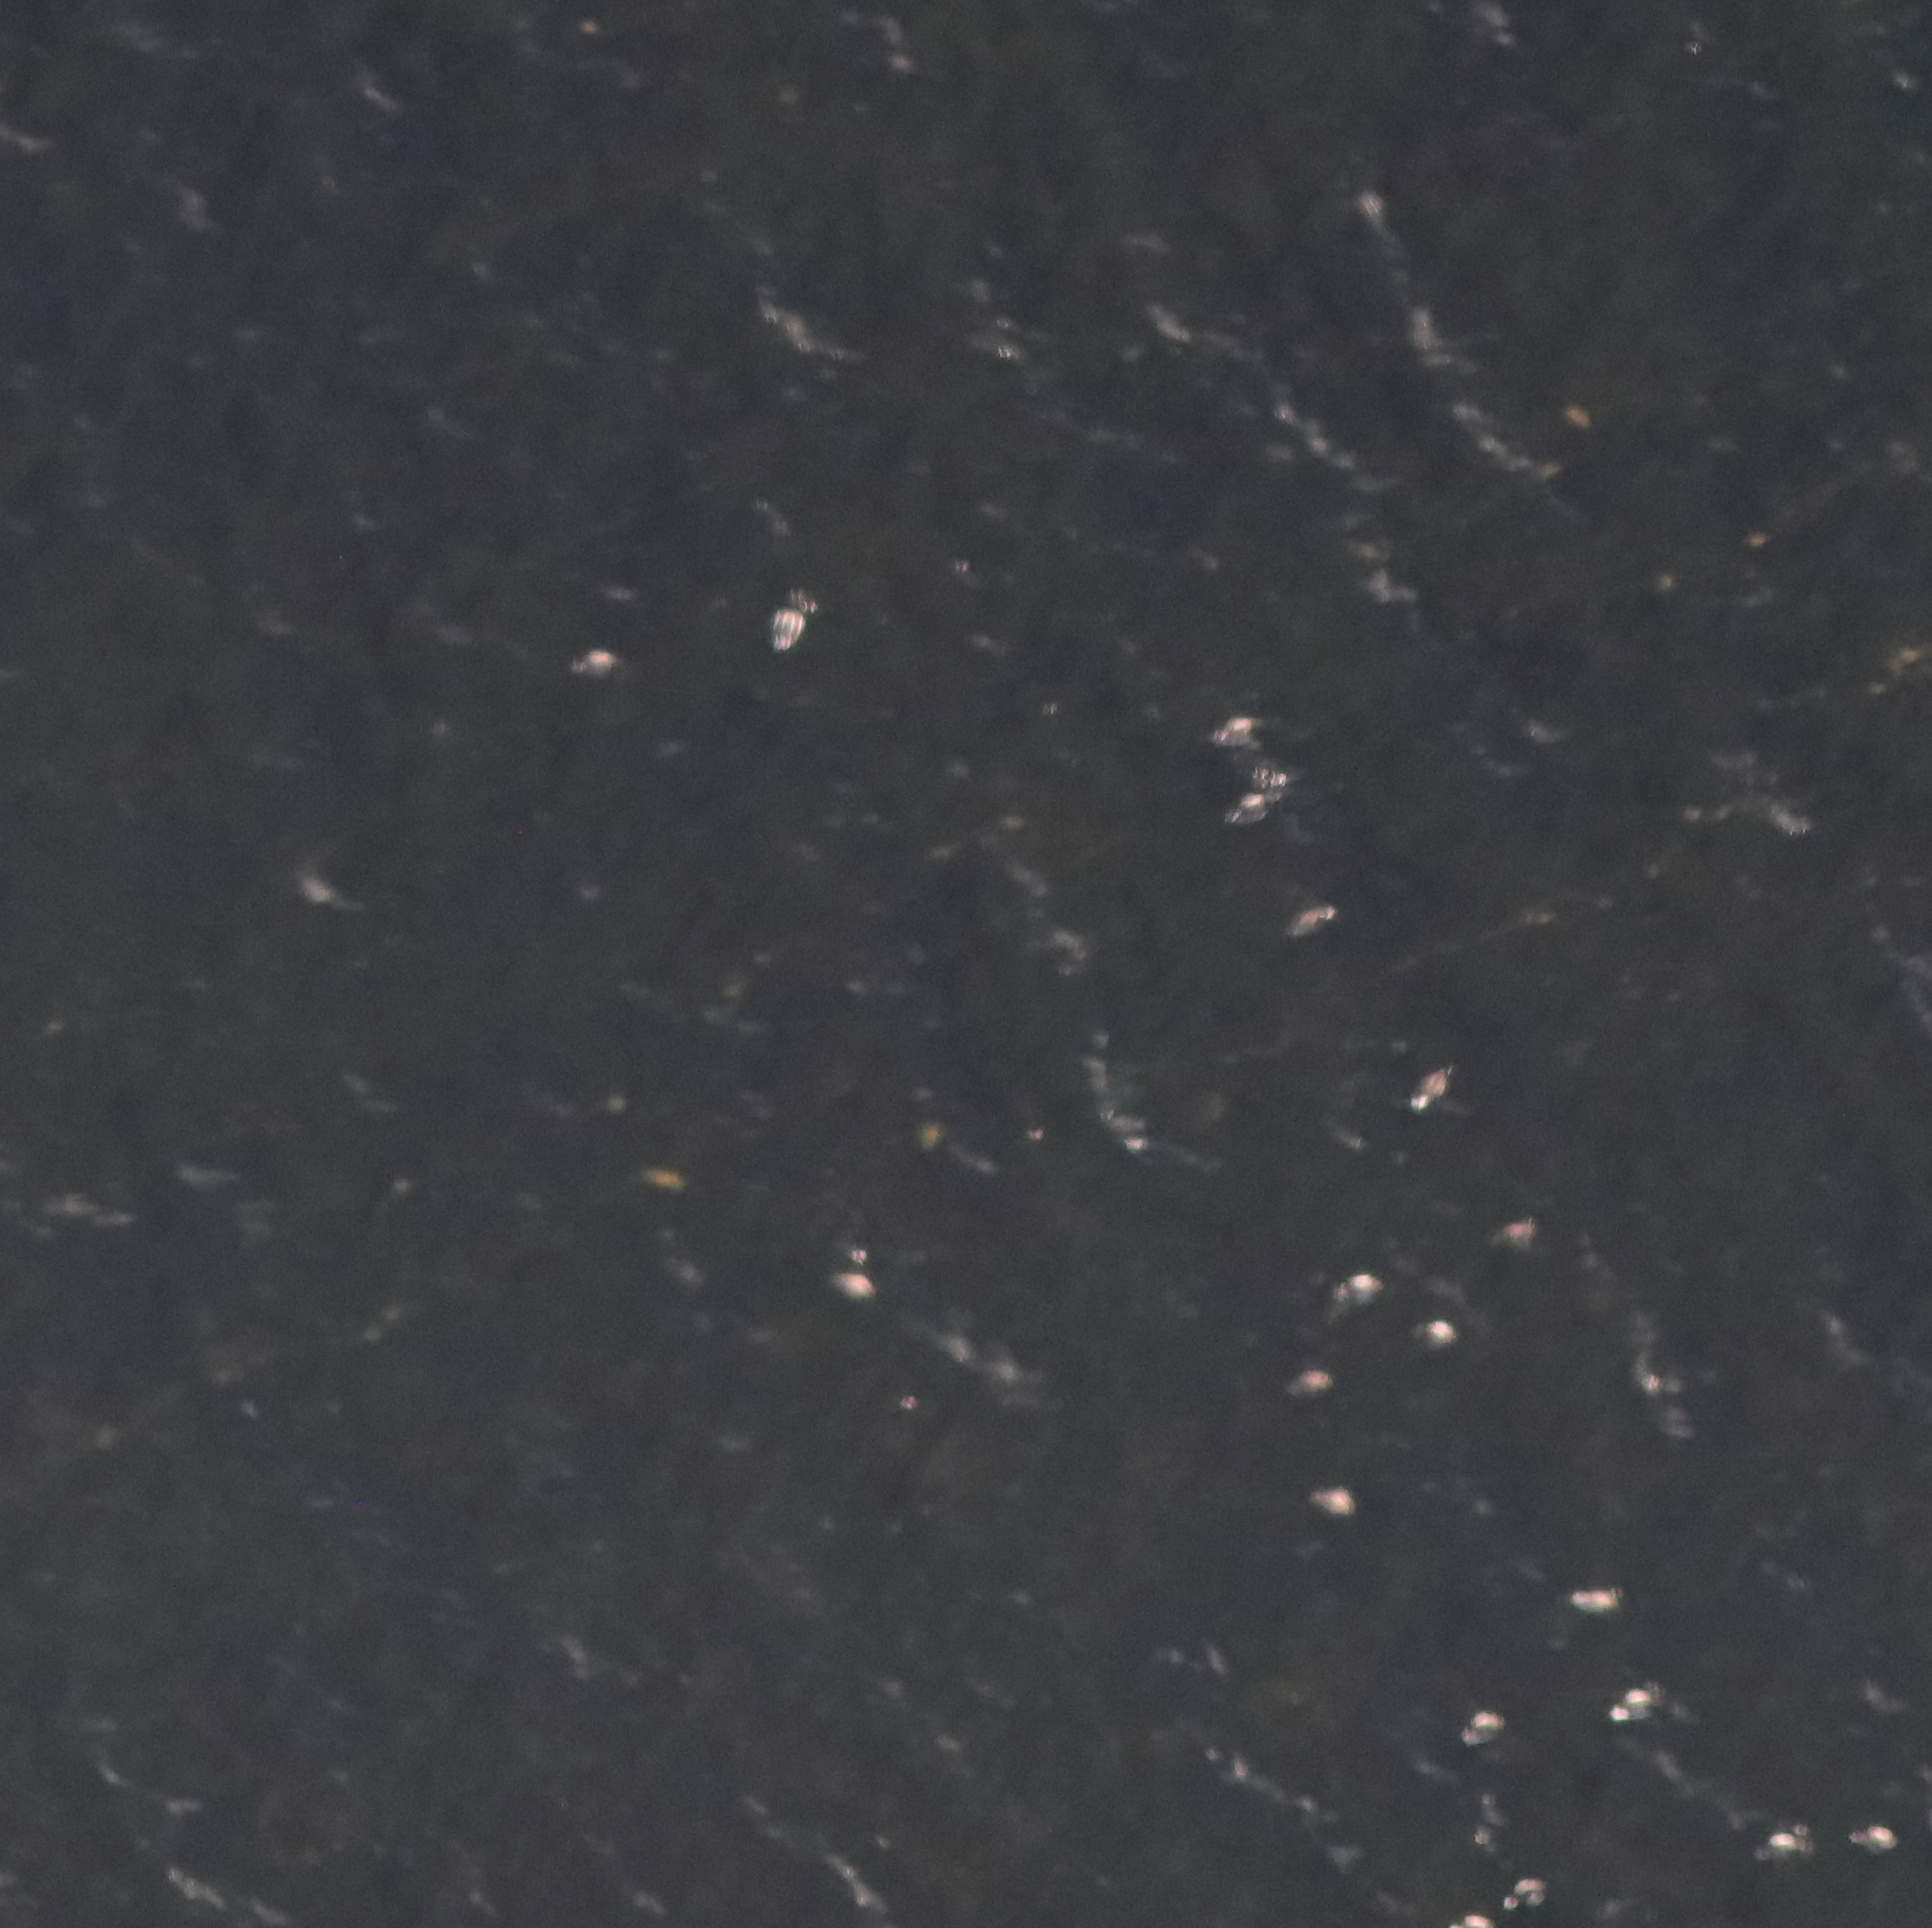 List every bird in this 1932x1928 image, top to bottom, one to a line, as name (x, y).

brant (790, 631)
brant (598, 669)
brant (1240, 730)
brant (1254, 808)
brant (1317, 921)
brant (1431, 1088)
brant (1513, 1234)
brant (1372, 1289)
brant (1440, 1334)
brant (1314, 1384)
brant (1350, 1501)
brant (1595, 1597)
brant (1642, 1705)
brant (1484, 1727)
brant (1880, 1838)
brant (1784, 1847)
brant (1526, 1896)